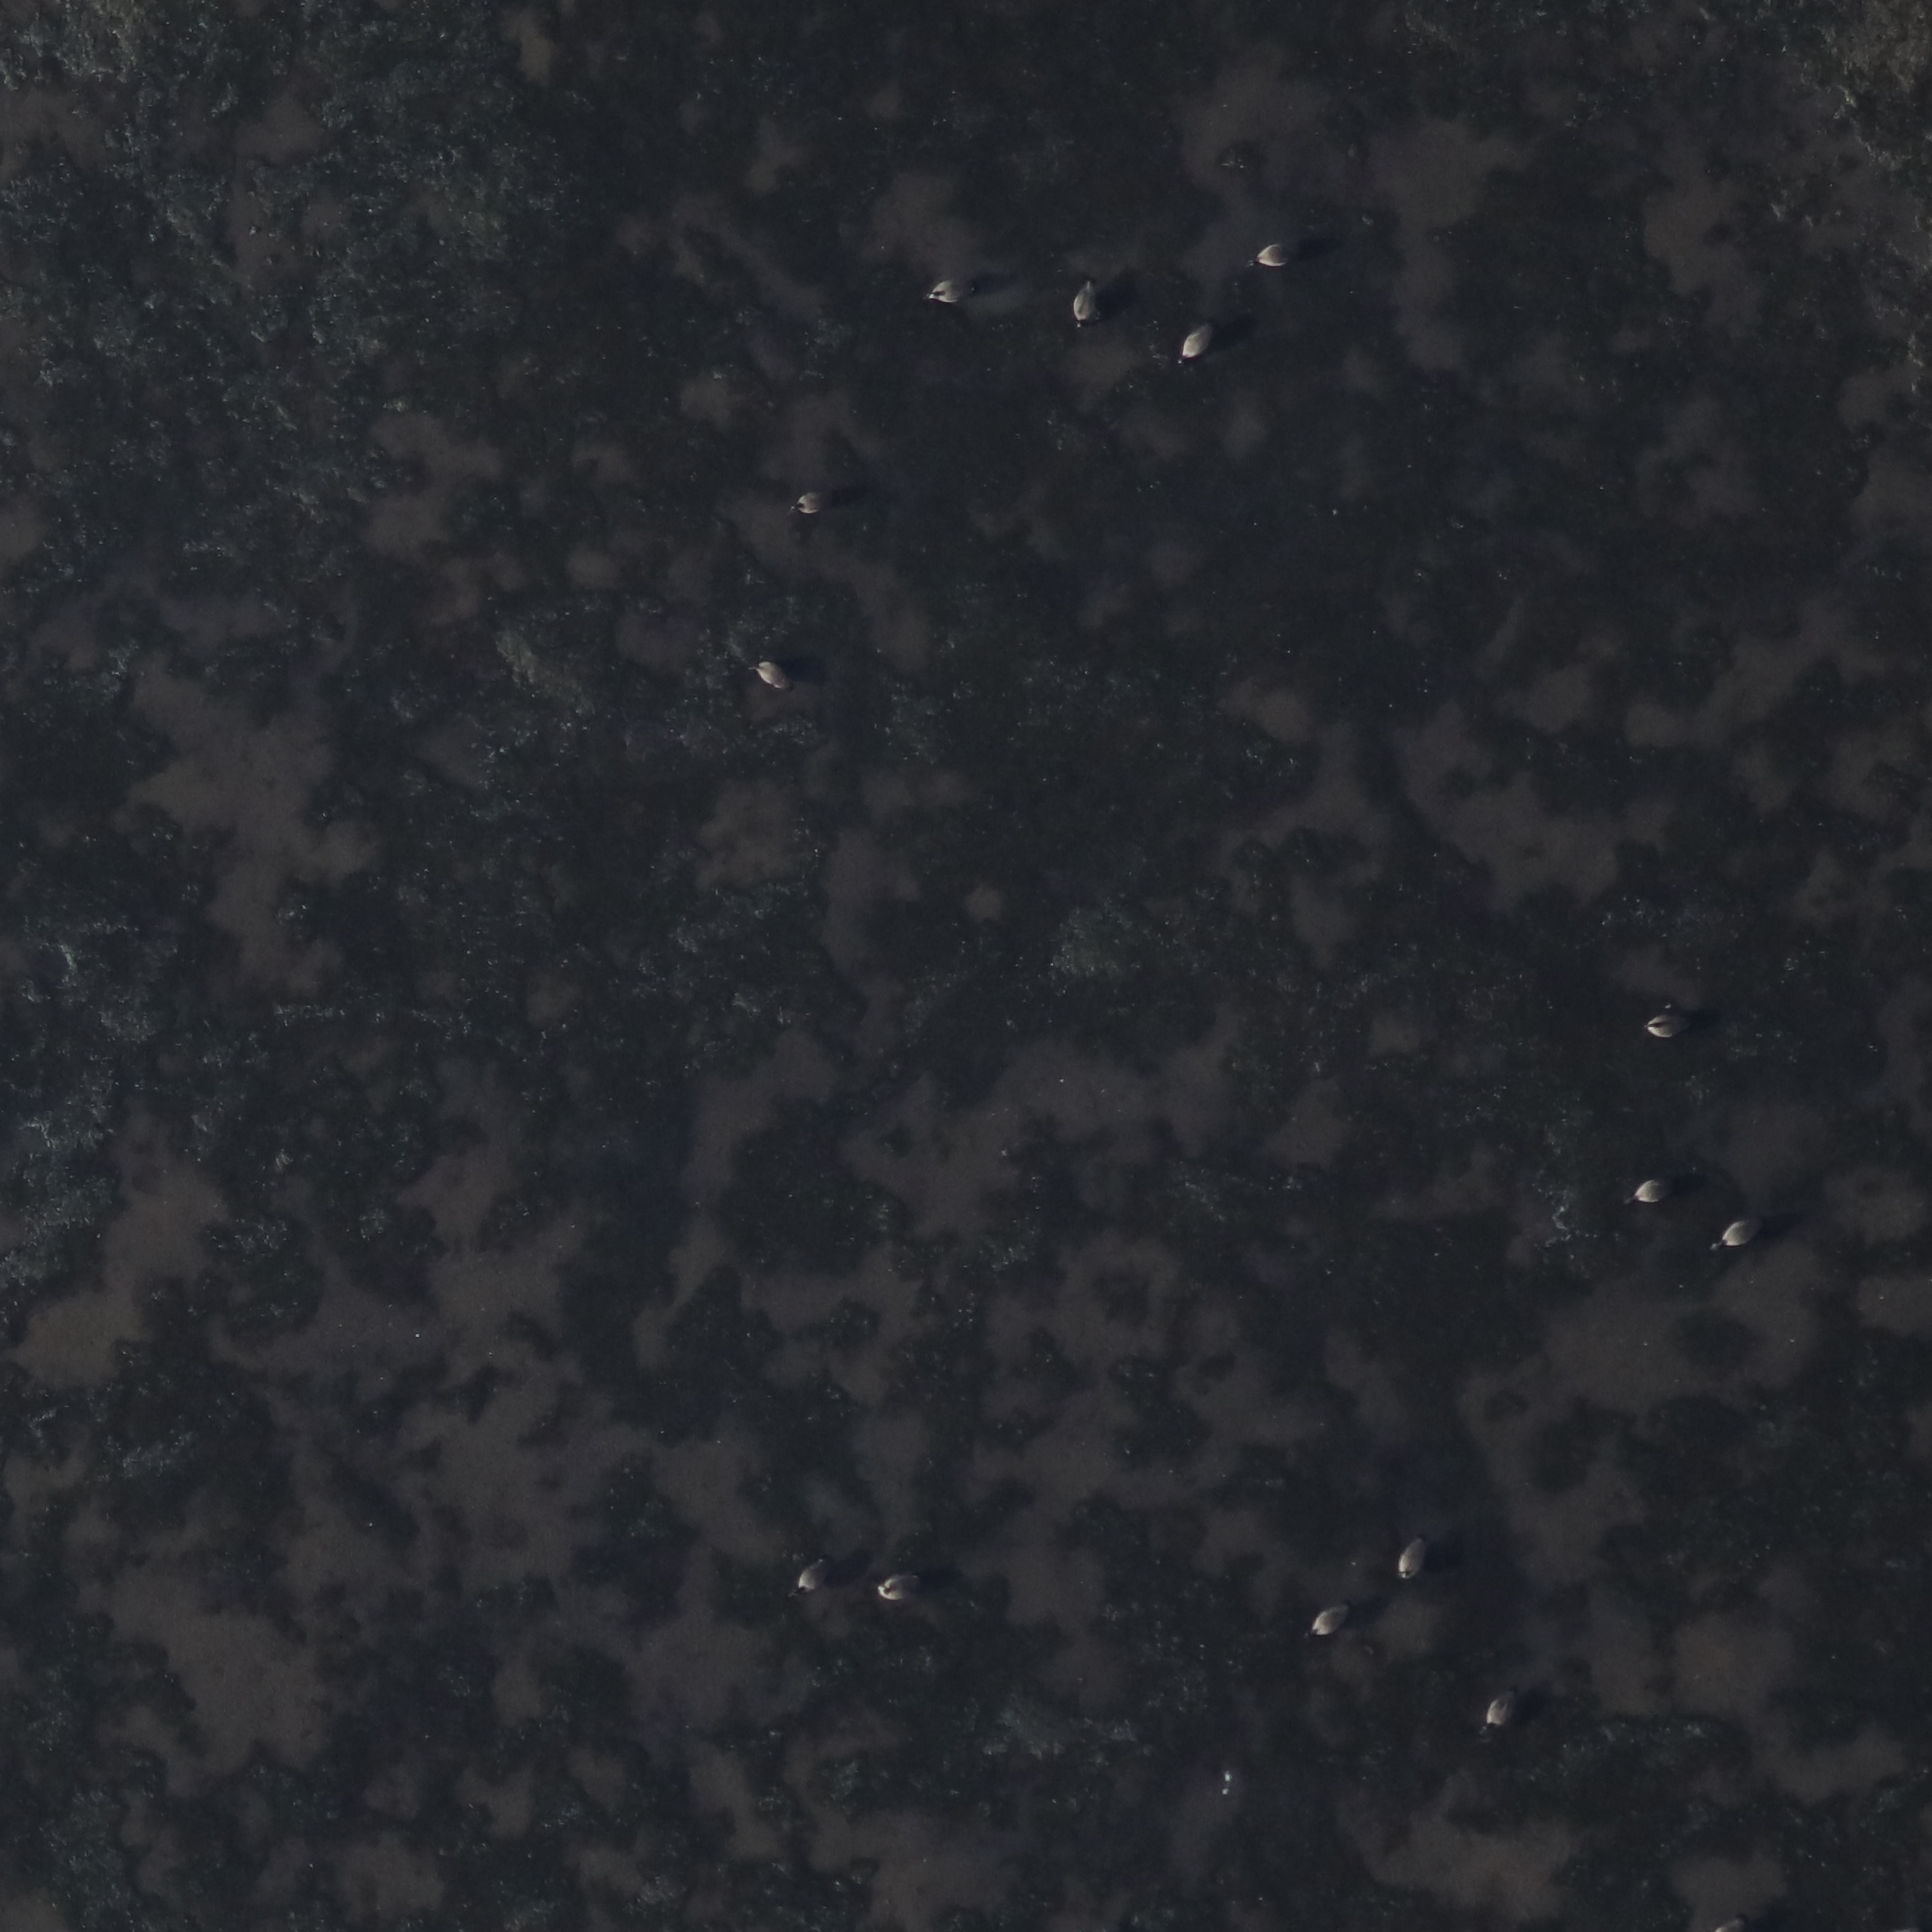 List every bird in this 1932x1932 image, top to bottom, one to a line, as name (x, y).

Canada goose (1273, 257)
Canada goose (952, 289)
Canada goose (1085, 304)
Canada goose (1197, 342)
Canada goose (812, 504)
Canada goose (774, 674)
Canada goose (1665, 1026)
Canada goose (1648, 1193)
Canada goose (1740, 1234)
Canada goose (1414, 1559)
Canada goose (815, 1576)
Canada goose (900, 1588)
Canada goose (1329, 1620)
Canada goose (1501, 1712)